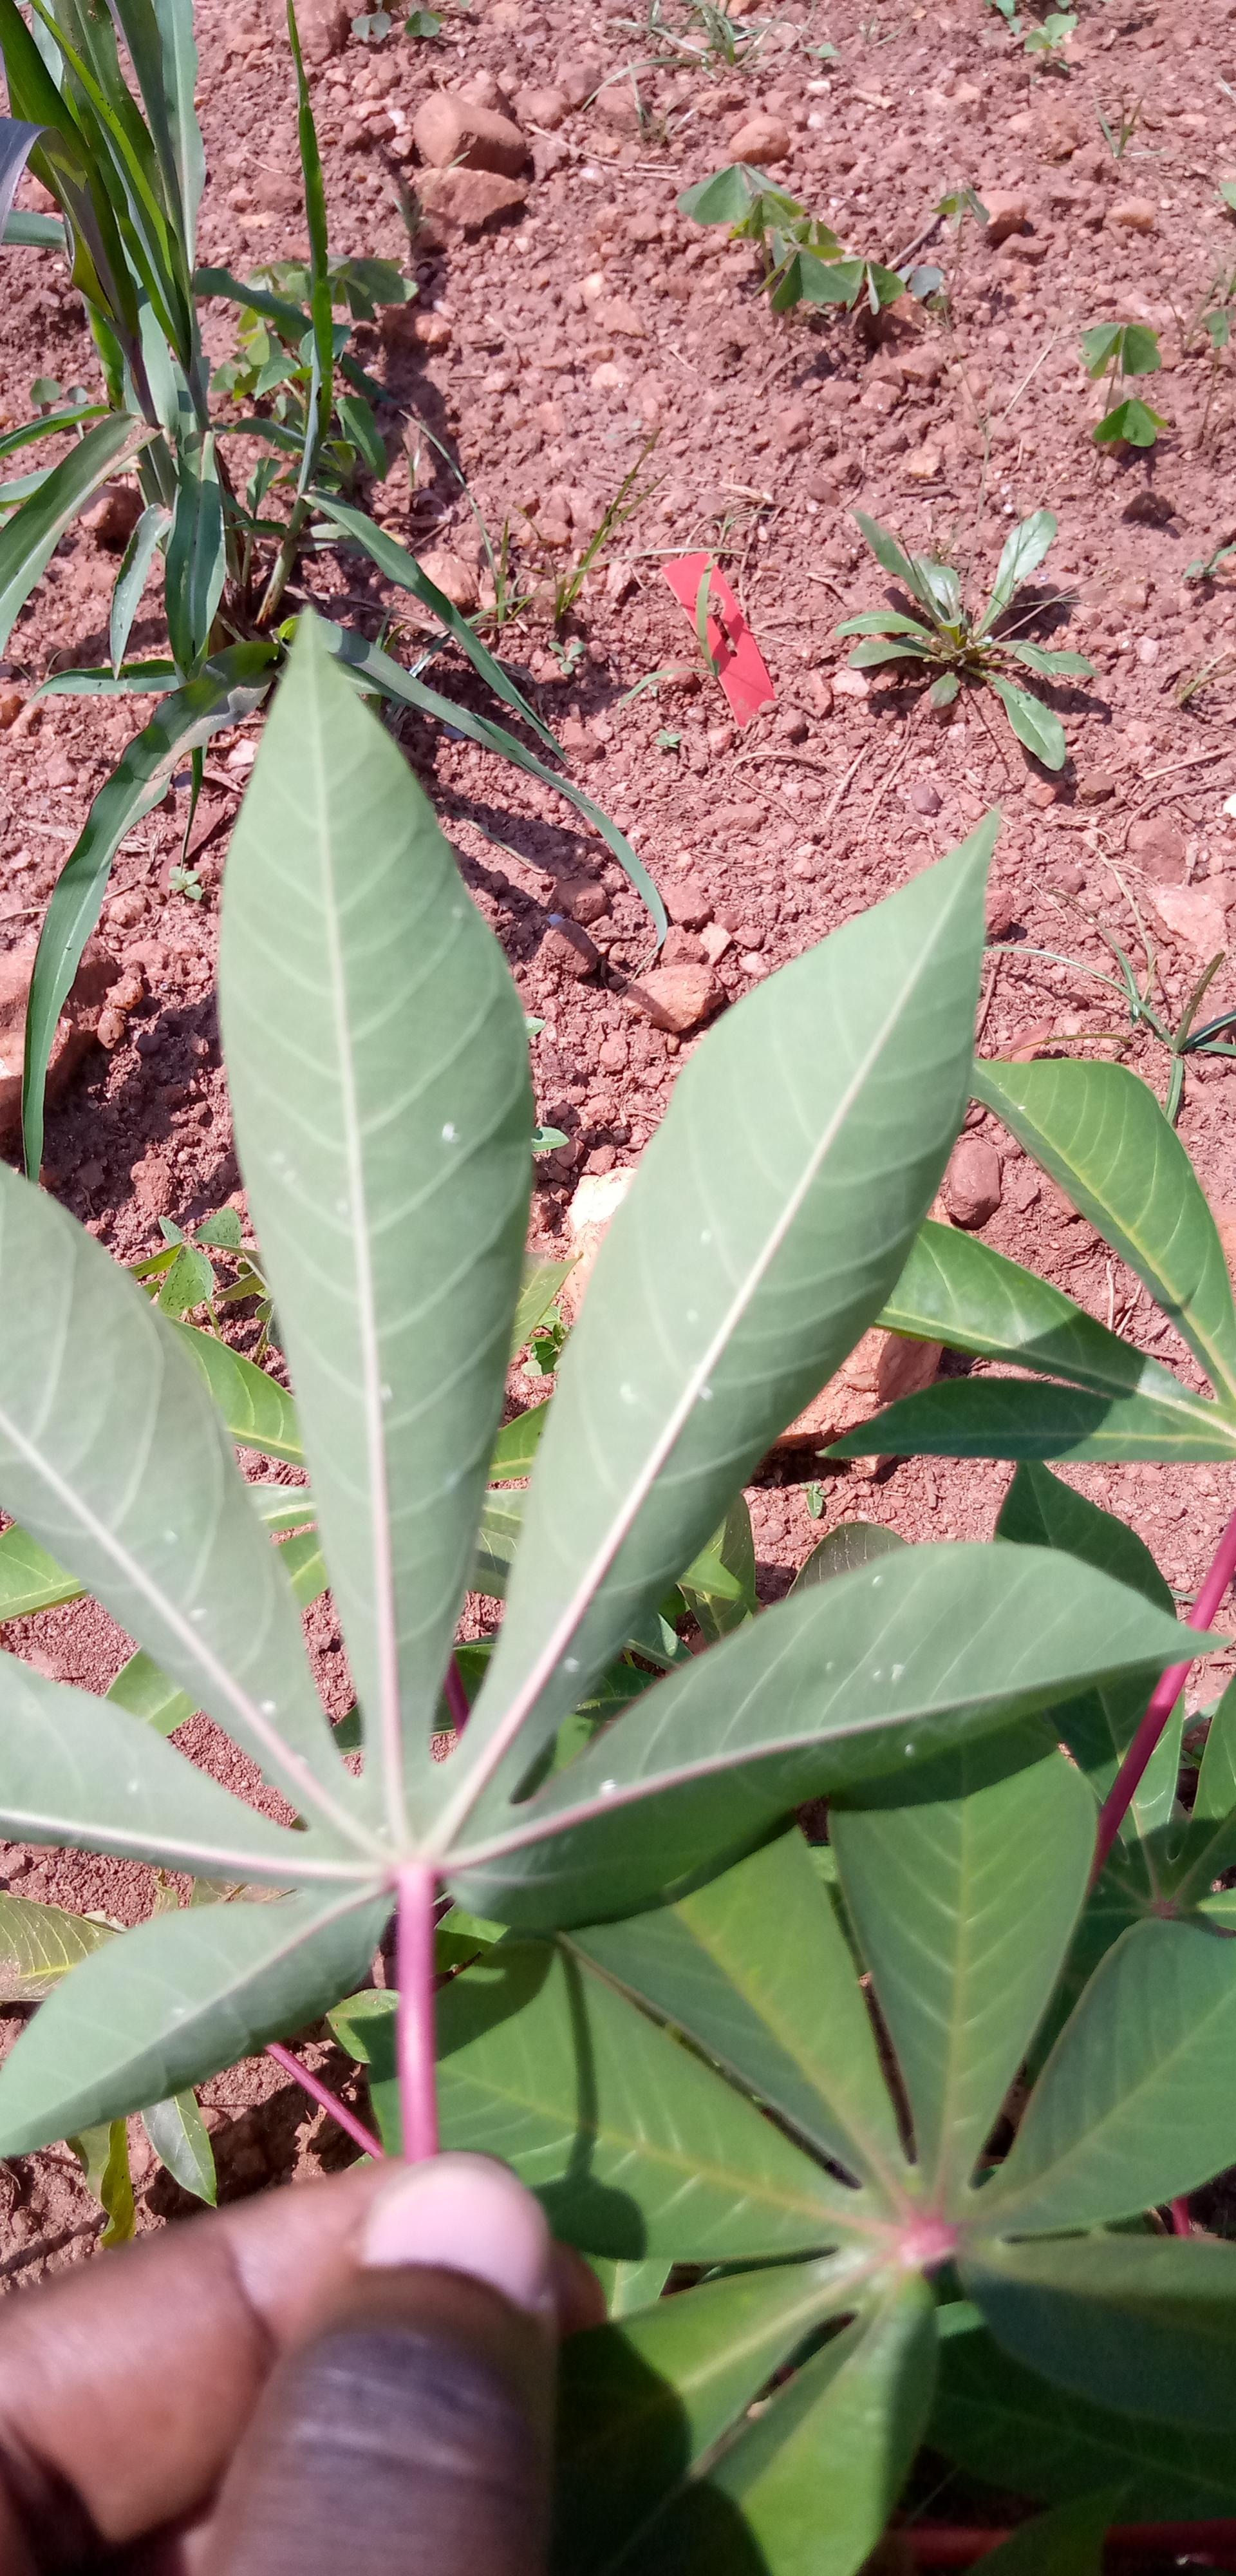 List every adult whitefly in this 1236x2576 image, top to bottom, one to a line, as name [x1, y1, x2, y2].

whitefly [442, 893, 476, 931]
whitefly [435, 1117, 471, 1150]
whitefly [262, 1130, 285, 1166]
whitefly [328, 1193, 362, 1220]
whitefly [685, 1215, 725, 1247]
whitefly [677, 1294, 718, 1322]
whitefly [360, 1370, 399, 1407]
whitefly [606, 1377, 652, 1411]
whitefly [692, 1380, 725, 1403]
whitefly [154, 1528, 185, 1557]
whitefly [862, 1564, 892, 1596]
whitefly [178, 1593, 210, 1628]
whitefly [547, 1642, 591, 1684]
whitefly [812, 1649, 839, 1684]
whitefly [881, 1655, 913, 1688]
whitefly [865, 1661, 889, 1689]
whitefly [258, 1687, 283, 1724]
whitefly [892, 1733, 926, 1766]
whitefly [288, 1741, 314, 1776]
whitefly [115, 1772, 142, 1796]
whitefly [585, 1773, 625, 1806]
whitefly [363, 1810, 402, 1844]